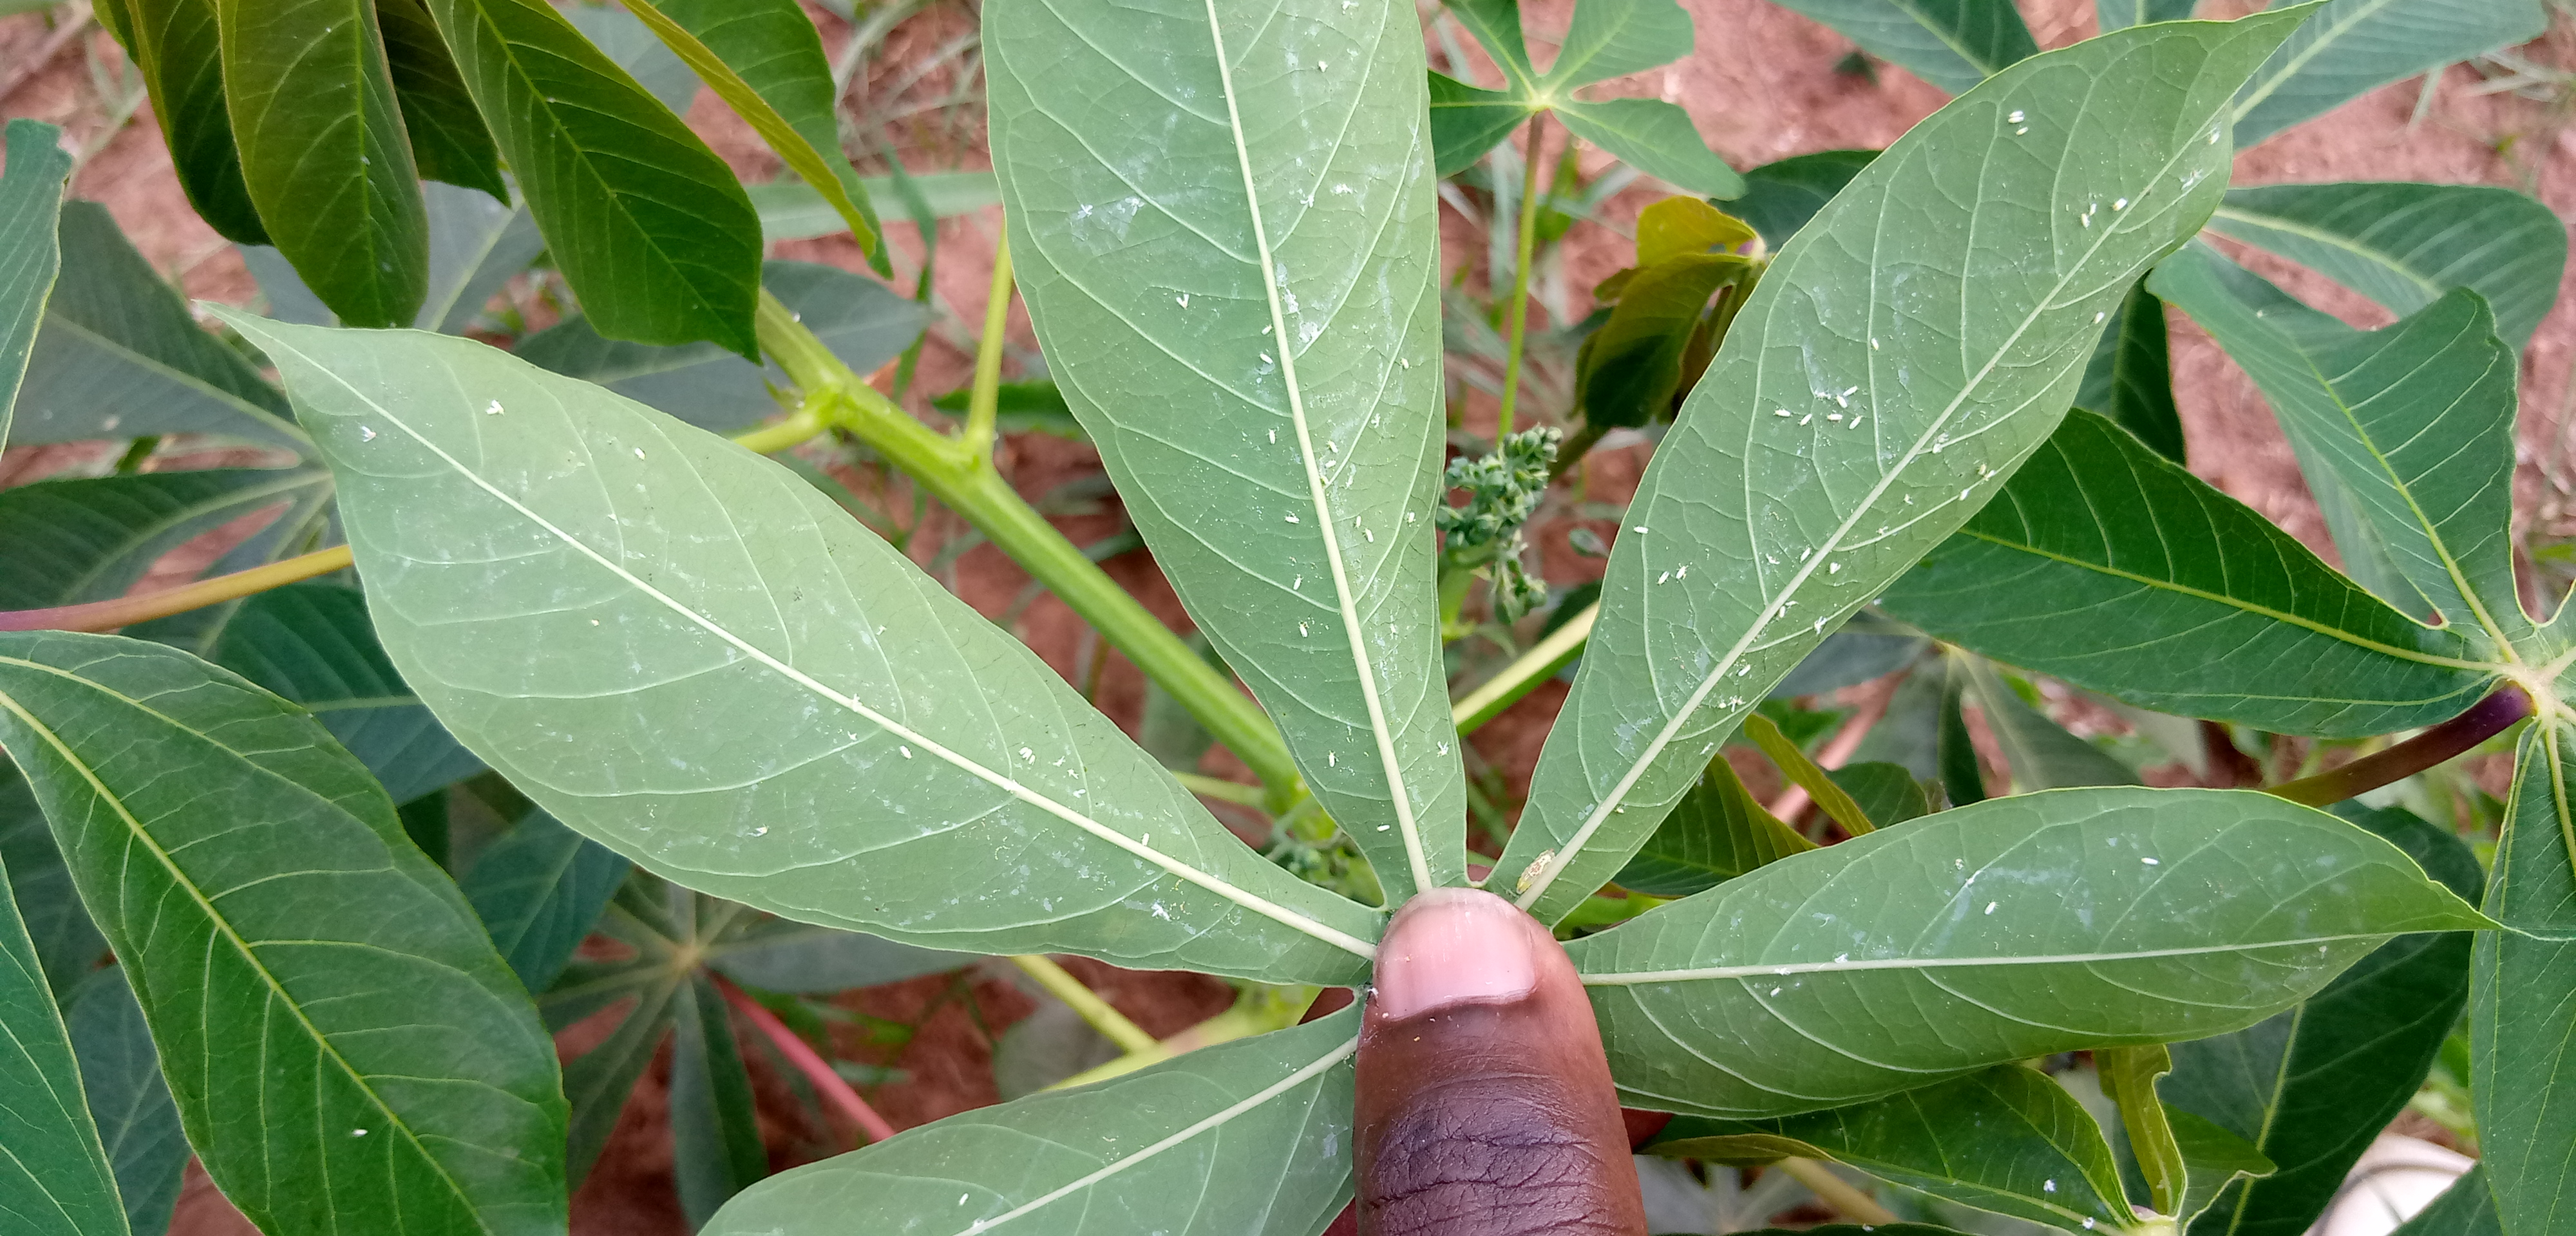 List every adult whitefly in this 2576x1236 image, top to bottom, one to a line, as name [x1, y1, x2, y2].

whitefly [1341, 1, 1359, 11]
whitefly [1316, 59, 1330, 73]
whitefly [2008, 110, 2024, 117]
whitefly [2007, 116, 2025, 124]
whitefly [2015, 126, 2030, 136]
whitefly [2208, 132, 2222, 146]
whitefly [1333, 183, 1353, 196]
whitefly [1300, 192, 1315, 209]
whitefly [1124, 196, 1146, 217]
whitefly [2112, 196, 2128, 212]
whitefly [2088, 201, 2098, 216]
whitefly [1080, 202, 1094, 217]
whitefly [2080, 212, 2091, 230]
whitefly [1175, 292, 1191, 310]
whitefly [2093, 310, 2105, 326]
whitefly [1260, 324, 1273, 335]
whitefly [1870, 337, 1880, 350]
whitefly [1258, 352, 1274, 364]
whitefly [1400, 357, 1410, 370]
whitefly [1842, 386, 1858, 397]
whitefly [1814, 387, 1830, 401]
whitefly [1836, 395, 1848, 409]
whitefly [485, 398, 506, 416]
whitefly [1772, 407, 1792, 417]
whitefly [1370, 411, 1381, 429]
whitefly [1799, 412, 1812, 427]
whitefly [1826, 413, 1844, 422]
whitefly [1848, 414, 1864, 430]
whitefly [360, 422, 377, 445]
whitefly [1267, 429, 1277, 445]
whitefly [1937, 431, 1951, 443]
whitefly [1327, 439, 1339, 454]
whitefly [1931, 444, 1944, 454]
whitefly [634, 446, 647, 461]
whitefly [1325, 458, 1338, 470]
whitefly [1976, 463, 1986, 475]
whitefly [1986, 469, 1996, 481]
whitefly [1958, 487, 1968, 501]
whitefly [1903, 492, 1915, 506]
whitefly [1407, 511, 1416, 525]
whitefly [1355, 514, 1363, 530]
whitefly [1285, 514, 1301, 525]
whitefly [1633, 525, 1650, 534]
whitefly [1875, 525, 1889, 536]
whitefly [1363, 527, 1376, 545]
whitefly [1799, 545, 1813, 563]
whitefly [1764, 552, 1781, 565]
whitefly [1828, 560, 1843, 575]
whitefly [1674, 563, 1690, 581]
whitefly [1656, 568, 1670, 585]
whitefly [1292, 574, 1303, 592]
whitefly [1779, 604, 1785, 618]
whitefly [1814, 615, 1828, 636]
whitefly [591, 617, 601, 629]
whitefly [1298, 622, 1310, 639]
whitefly [875, 624, 887, 636]
whitefly [1737, 663, 1752, 677]
whitefly [1728, 693, 1748, 713]
whitefly [1718, 701, 1727, 709]
whitefly [846, 730, 859, 742]
whitefly [1436, 740, 1450, 758]
whitefly [1699, 740, 1714, 755]
whitefly [1018, 744, 1028, 754]
whitefly [899, 744, 913, 760]
whitefly [1327, 751, 1336, 768]
whitefly [1028, 753, 1037, 767]
whitefly [1051, 753, 1066, 767]
whitefly [1066, 767, 1081, 780]
whitefly [1072, 785, 1086, 799]
whitefly [1615, 805, 1625, 815]
whitefly [1376, 823, 1393, 833]
whitefly [753, 825, 768, 837]
whitefly [1141, 830, 1151, 847]
whitefly [2140, 856, 2160, 867]
whitefly [1982, 901, 1997, 916]
whitefly [1150, 901, 1172, 923]
whitefly [1833, 951, 1849, 963]
whitefly [1774, 967, 1788, 977]
whitefly [1769, 986, 1782, 998]
whitefly [352, 1125, 370, 1138]
whitefly [2042, 1178, 2056, 1193]
whitefly [958, 1192, 969, 1207]
whitefly [2079, 1214, 2097, 1230]